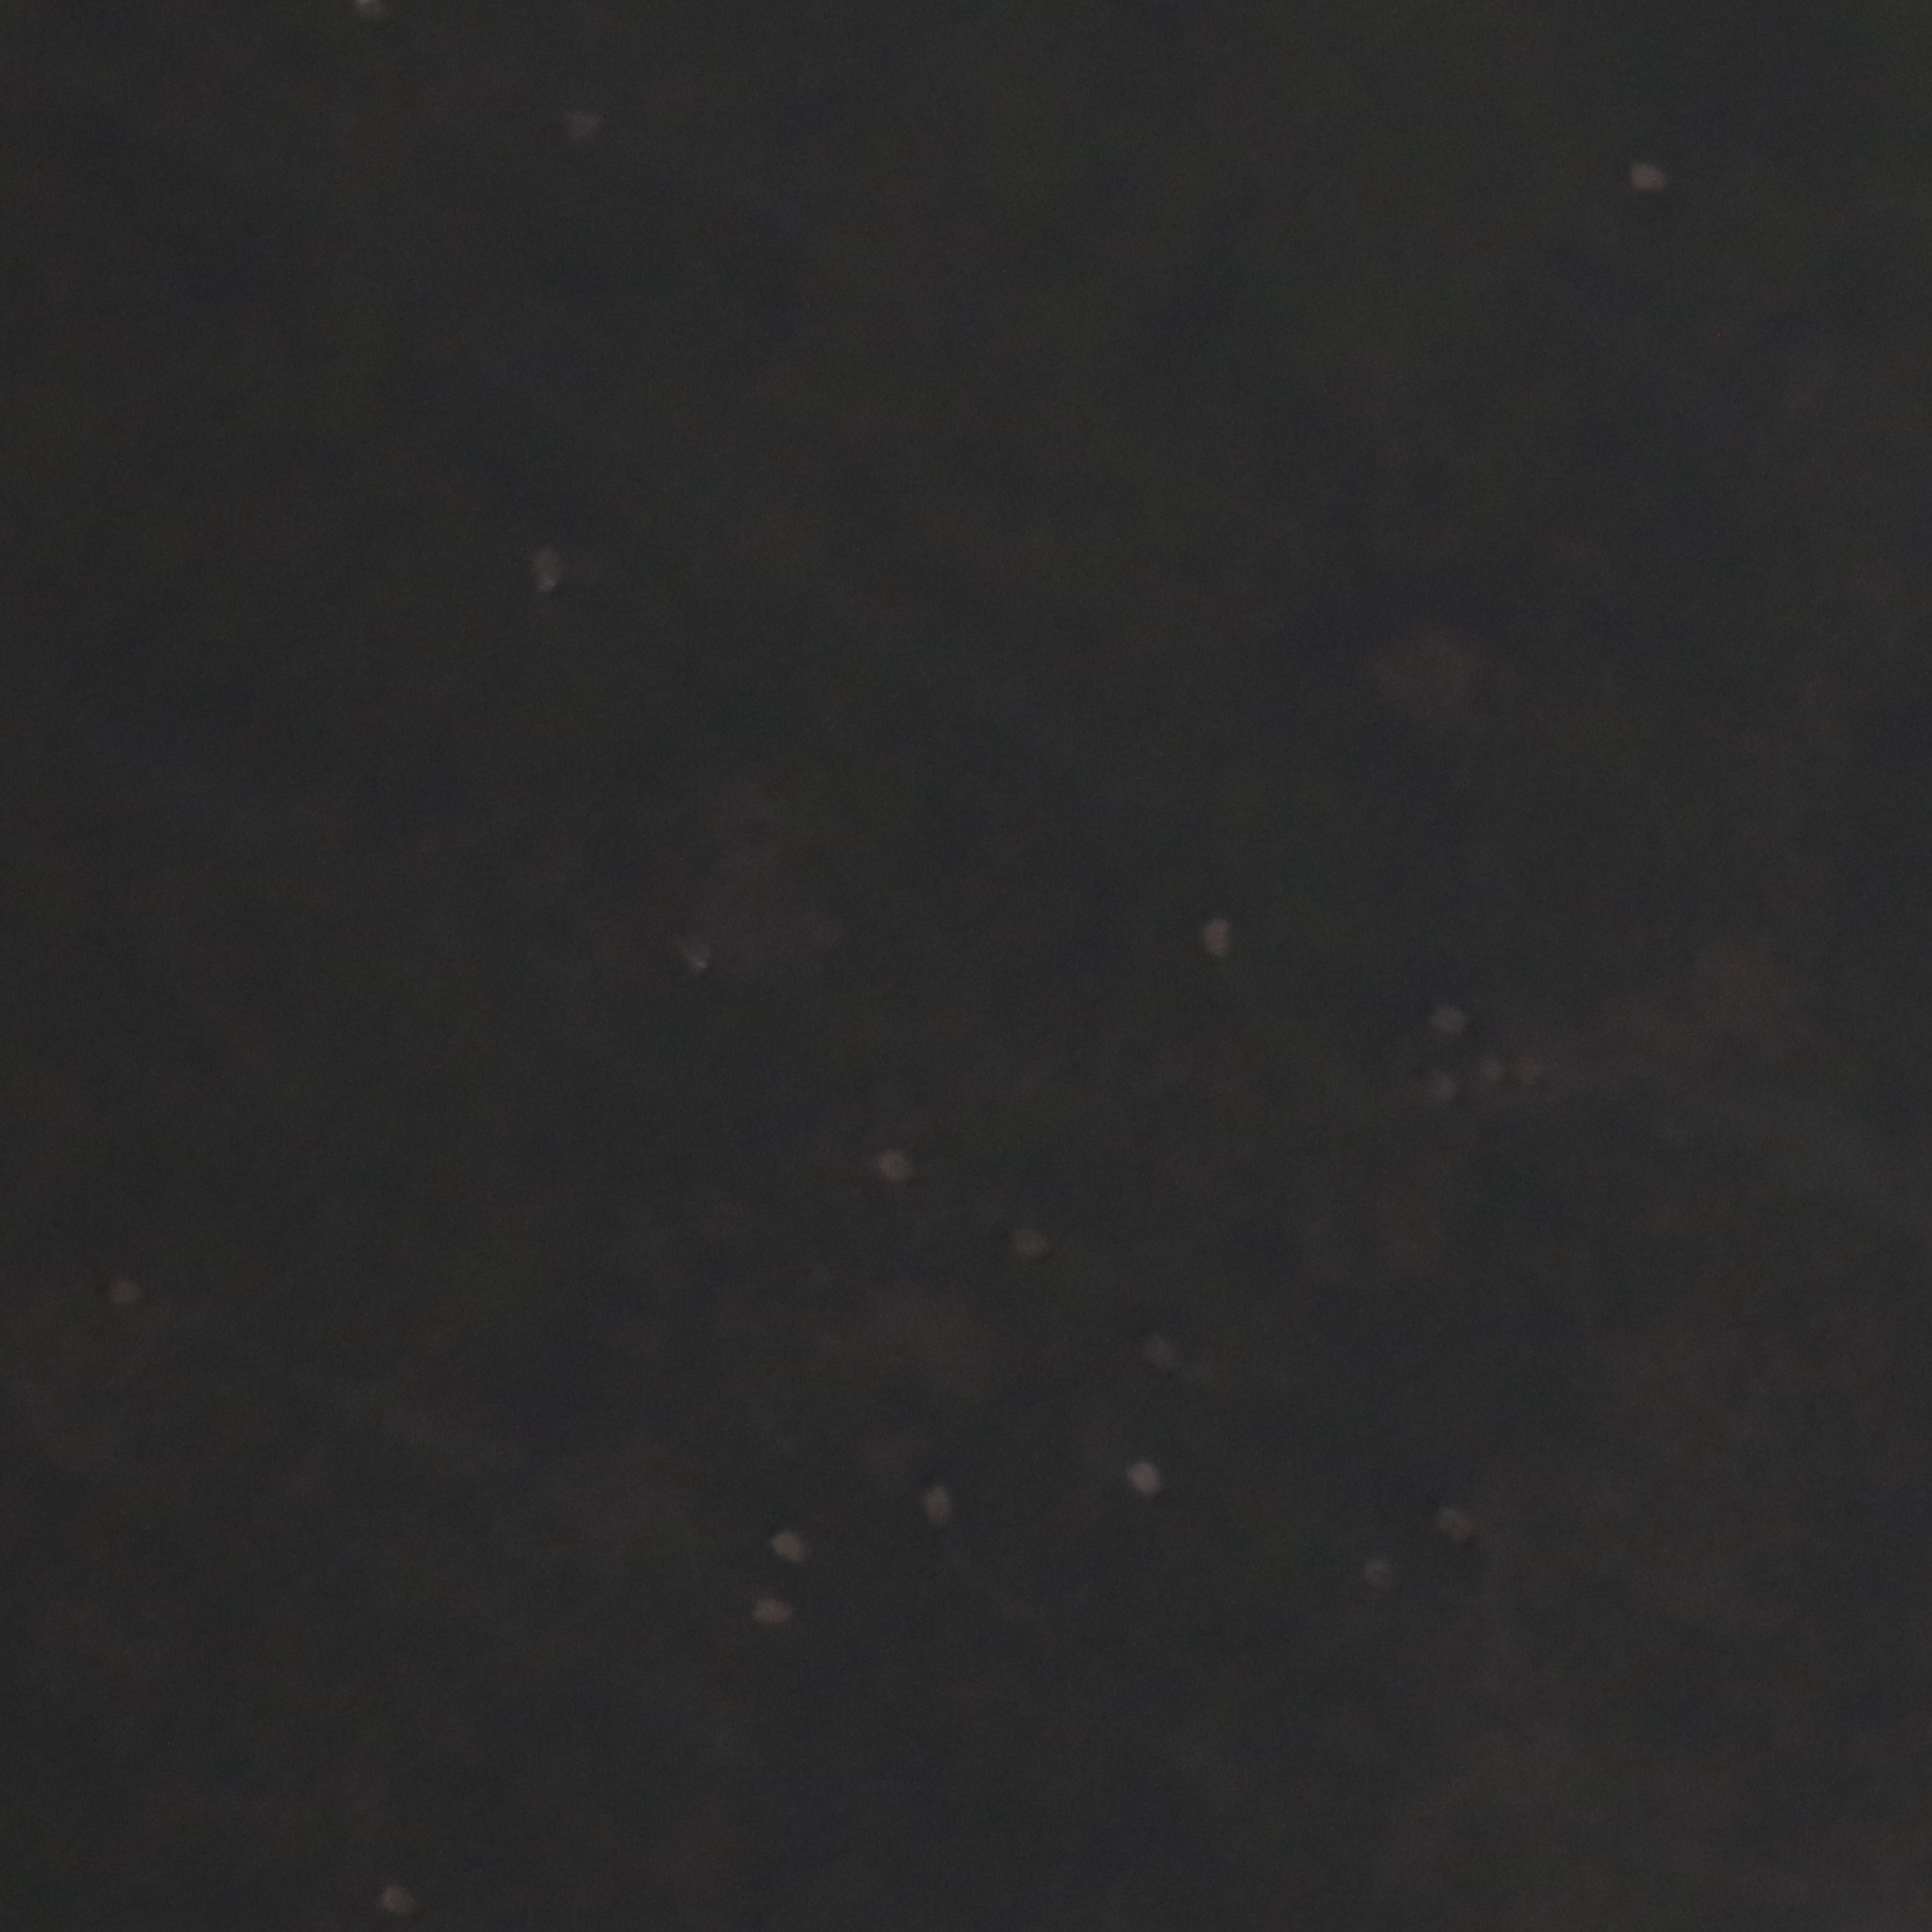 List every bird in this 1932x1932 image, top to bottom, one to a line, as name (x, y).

Canada goose (371, 5)
Canada goose (589, 130)
Canada goose (1646, 176)
Canada goose (540, 574)
Canada goose (1216, 931)
Canada goose (700, 953)
Canada goose (1445, 1017)
Canada goose (1487, 1057)
Canada goose (1534, 1077)
Canada goose (1432, 1088)
Canada goose (893, 1161)
Canada goose (1024, 1244)
Canada goose (124, 1293)
Canada goose (1158, 1352)
Canada goose (1145, 1475)
Canada goose (945, 1510)
Canada goose (1450, 1518)
Canada goose (785, 1549)
Canada goose (1379, 1574)
Canada goose (775, 1607)
Canada goose (402, 1899)